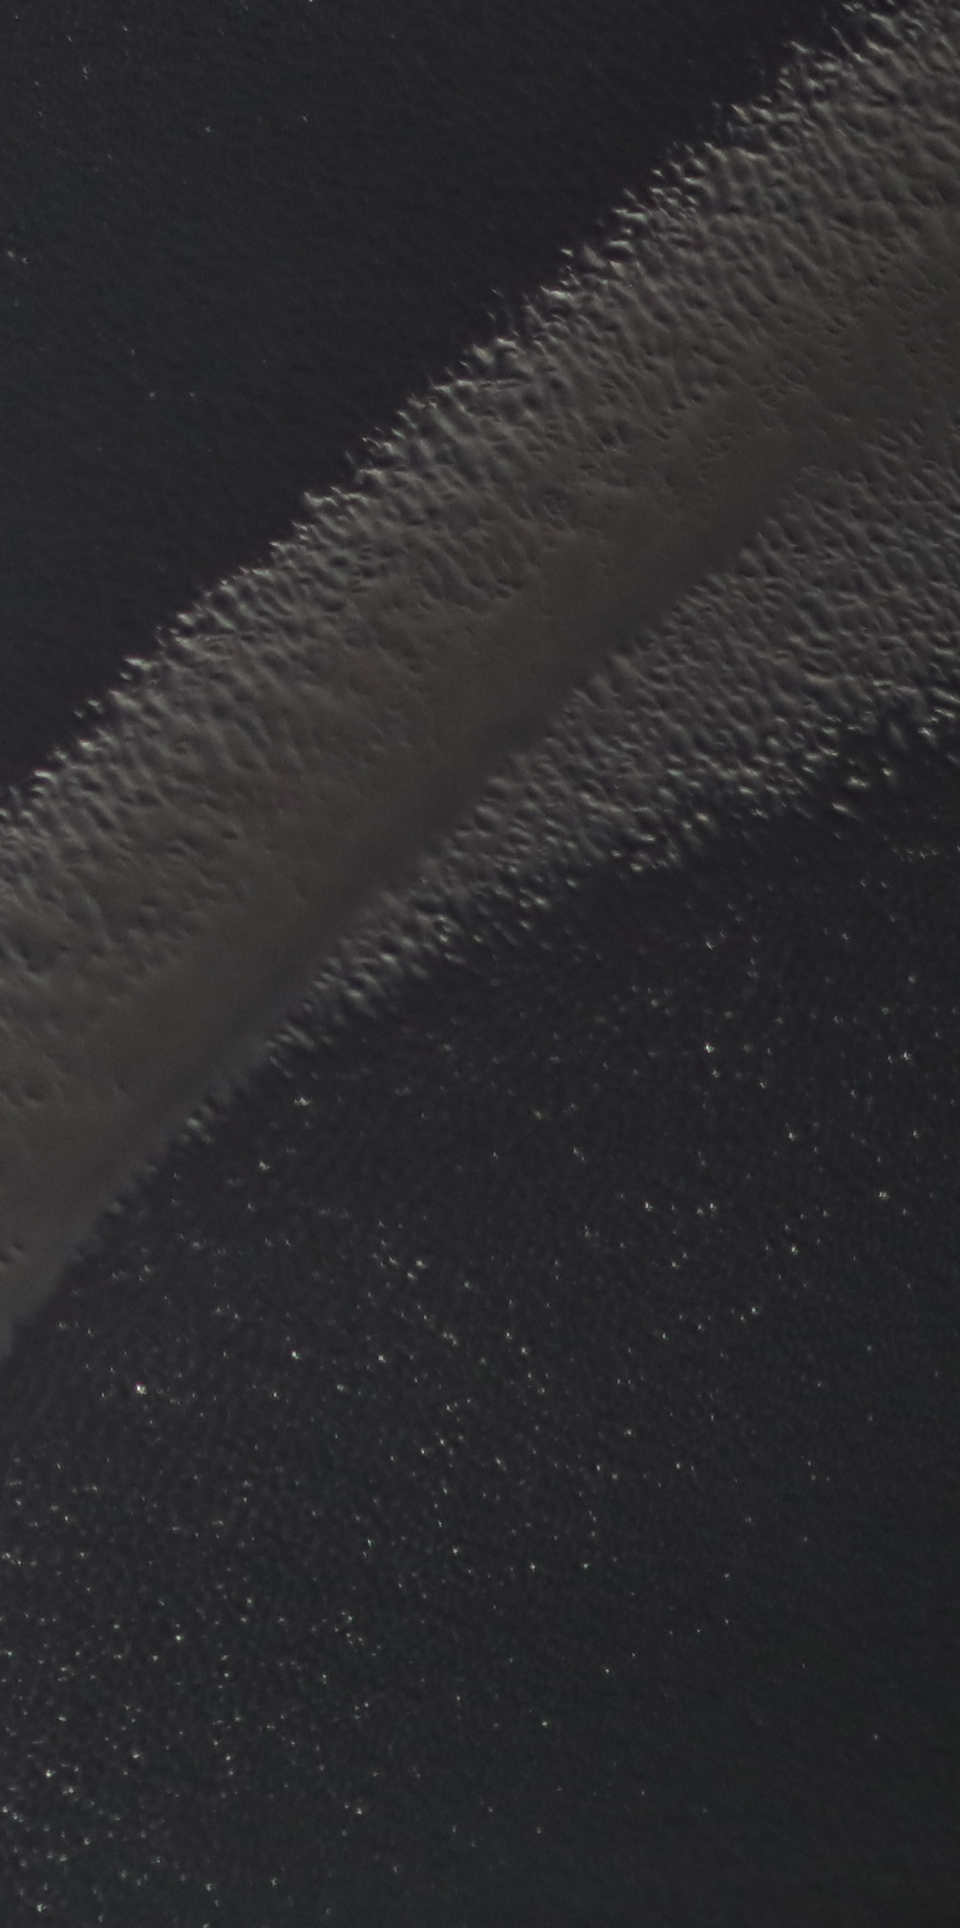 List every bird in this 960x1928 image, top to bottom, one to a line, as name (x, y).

None